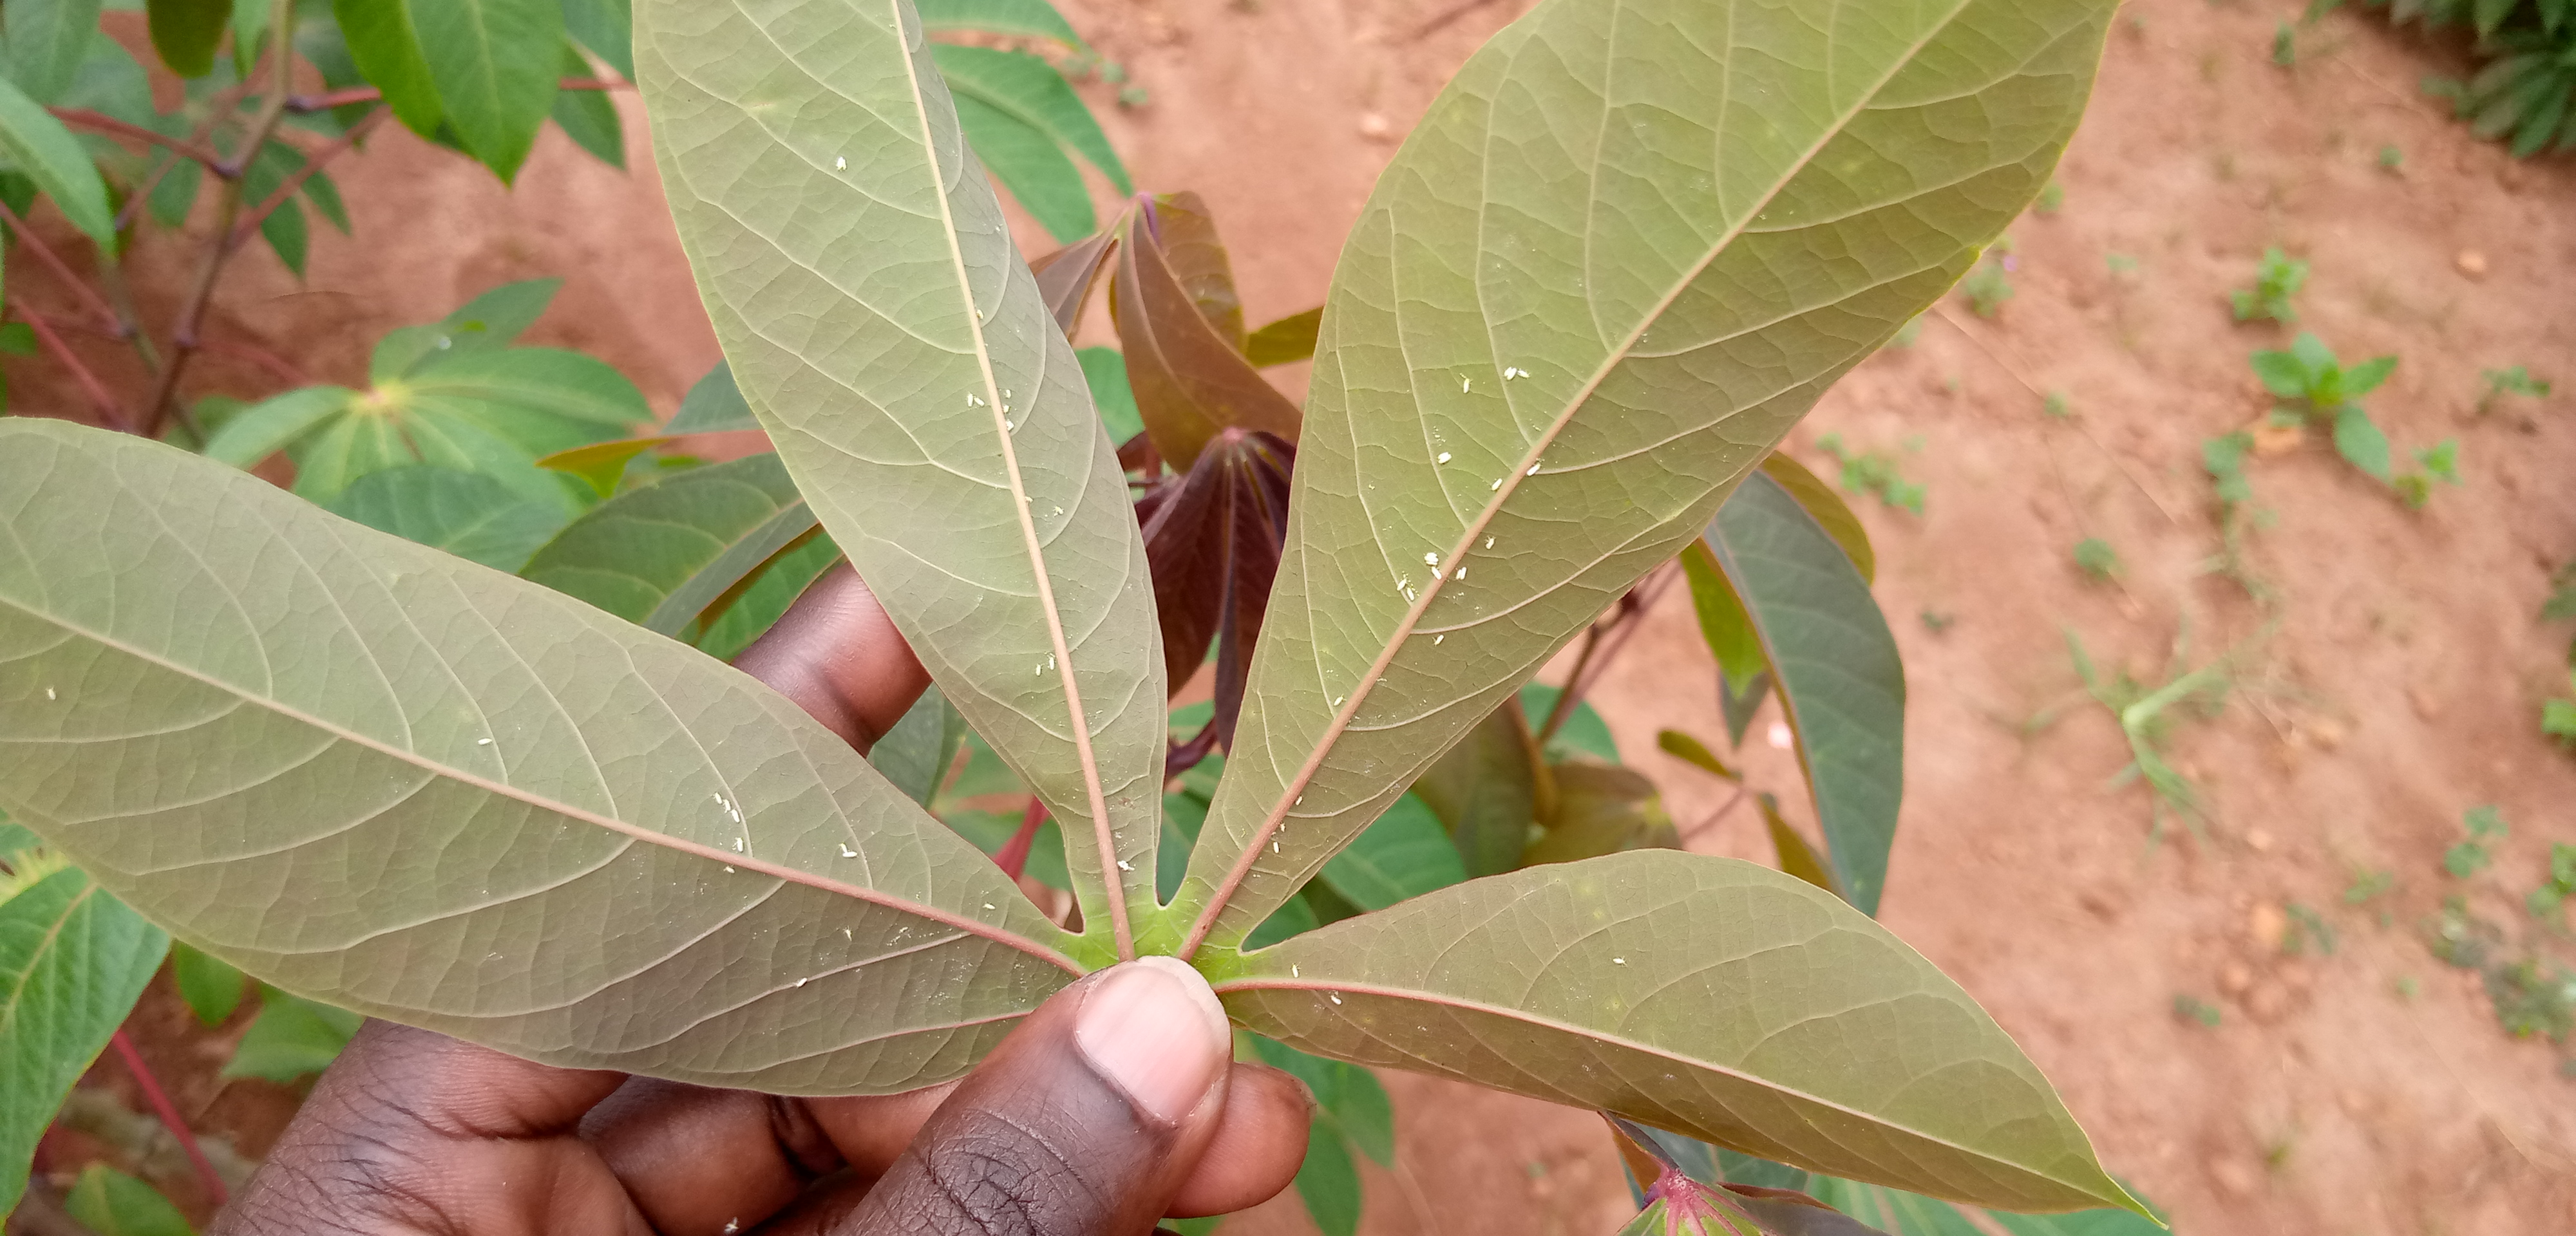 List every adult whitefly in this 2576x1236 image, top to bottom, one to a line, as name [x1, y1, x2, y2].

whitefly [826, 145, 854, 178]
whitefly [969, 299, 993, 329]
whitefly [1497, 358, 1539, 391]
whitefly [1453, 365, 1480, 400]
whitefly [959, 386, 990, 417]
whitefly [1001, 386, 1014, 403]
whitefly [997, 402, 1012, 417]
whitefly [999, 417, 1016, 437]
whitefly [1425, 440, 1457, 475]
whitefly [1519, 449, 1548, 482]
whitefly [1488, 466, 1511, 496]
whitefly [1023, 488, 1034, 505]
whitefly [1048, 503, 1065, 521]
whitefly [1479, 534, 1507, 558]
whitefly [1419, 541, 1454, 574]
whitefly [1428, 559, 1450, 591]
whitefly [1450, 564, 1474, 590]
whitefly [1391, 575, 1431, 615]
whitefly [1424, 628, 1453, 657]
whitefly [1045, 650, 1057, 675]
whitefly [1028, 659, 1046, 682]
whitefly [39, 682, 59, 704]
whitefly [1322, 687, 1350, 714]
whitefly [473, 731, 497, 751]
whitefly [709, 788, 728, 809]
whitefly [1292, 789, 1311, 810]
whitefly [721, 798, 738, 821]
whitefly [728, 805, 751, 830]
whitefly [1274, 821, 1289, 838]
whitefly [730, 834, 748, 857]
whitefly [1270, 838, 1289, 862]
whitefly [831, 838, 858, 862]
whitefly [838, 842, 862, 864]
whitefly [1112, 854, 1141, 880]
whitefly [716, 862, 747, 883]
whitefly [975, 898, 998, 916]
whitefly [838, 921, 858, 944]
whitefly [1600, 953, 1632, 975]
whitefly [1289, 959, 1300, 985]
whitefly [786, 970, 808, 993]
whitefly [1324, 989, 1358, 1015]